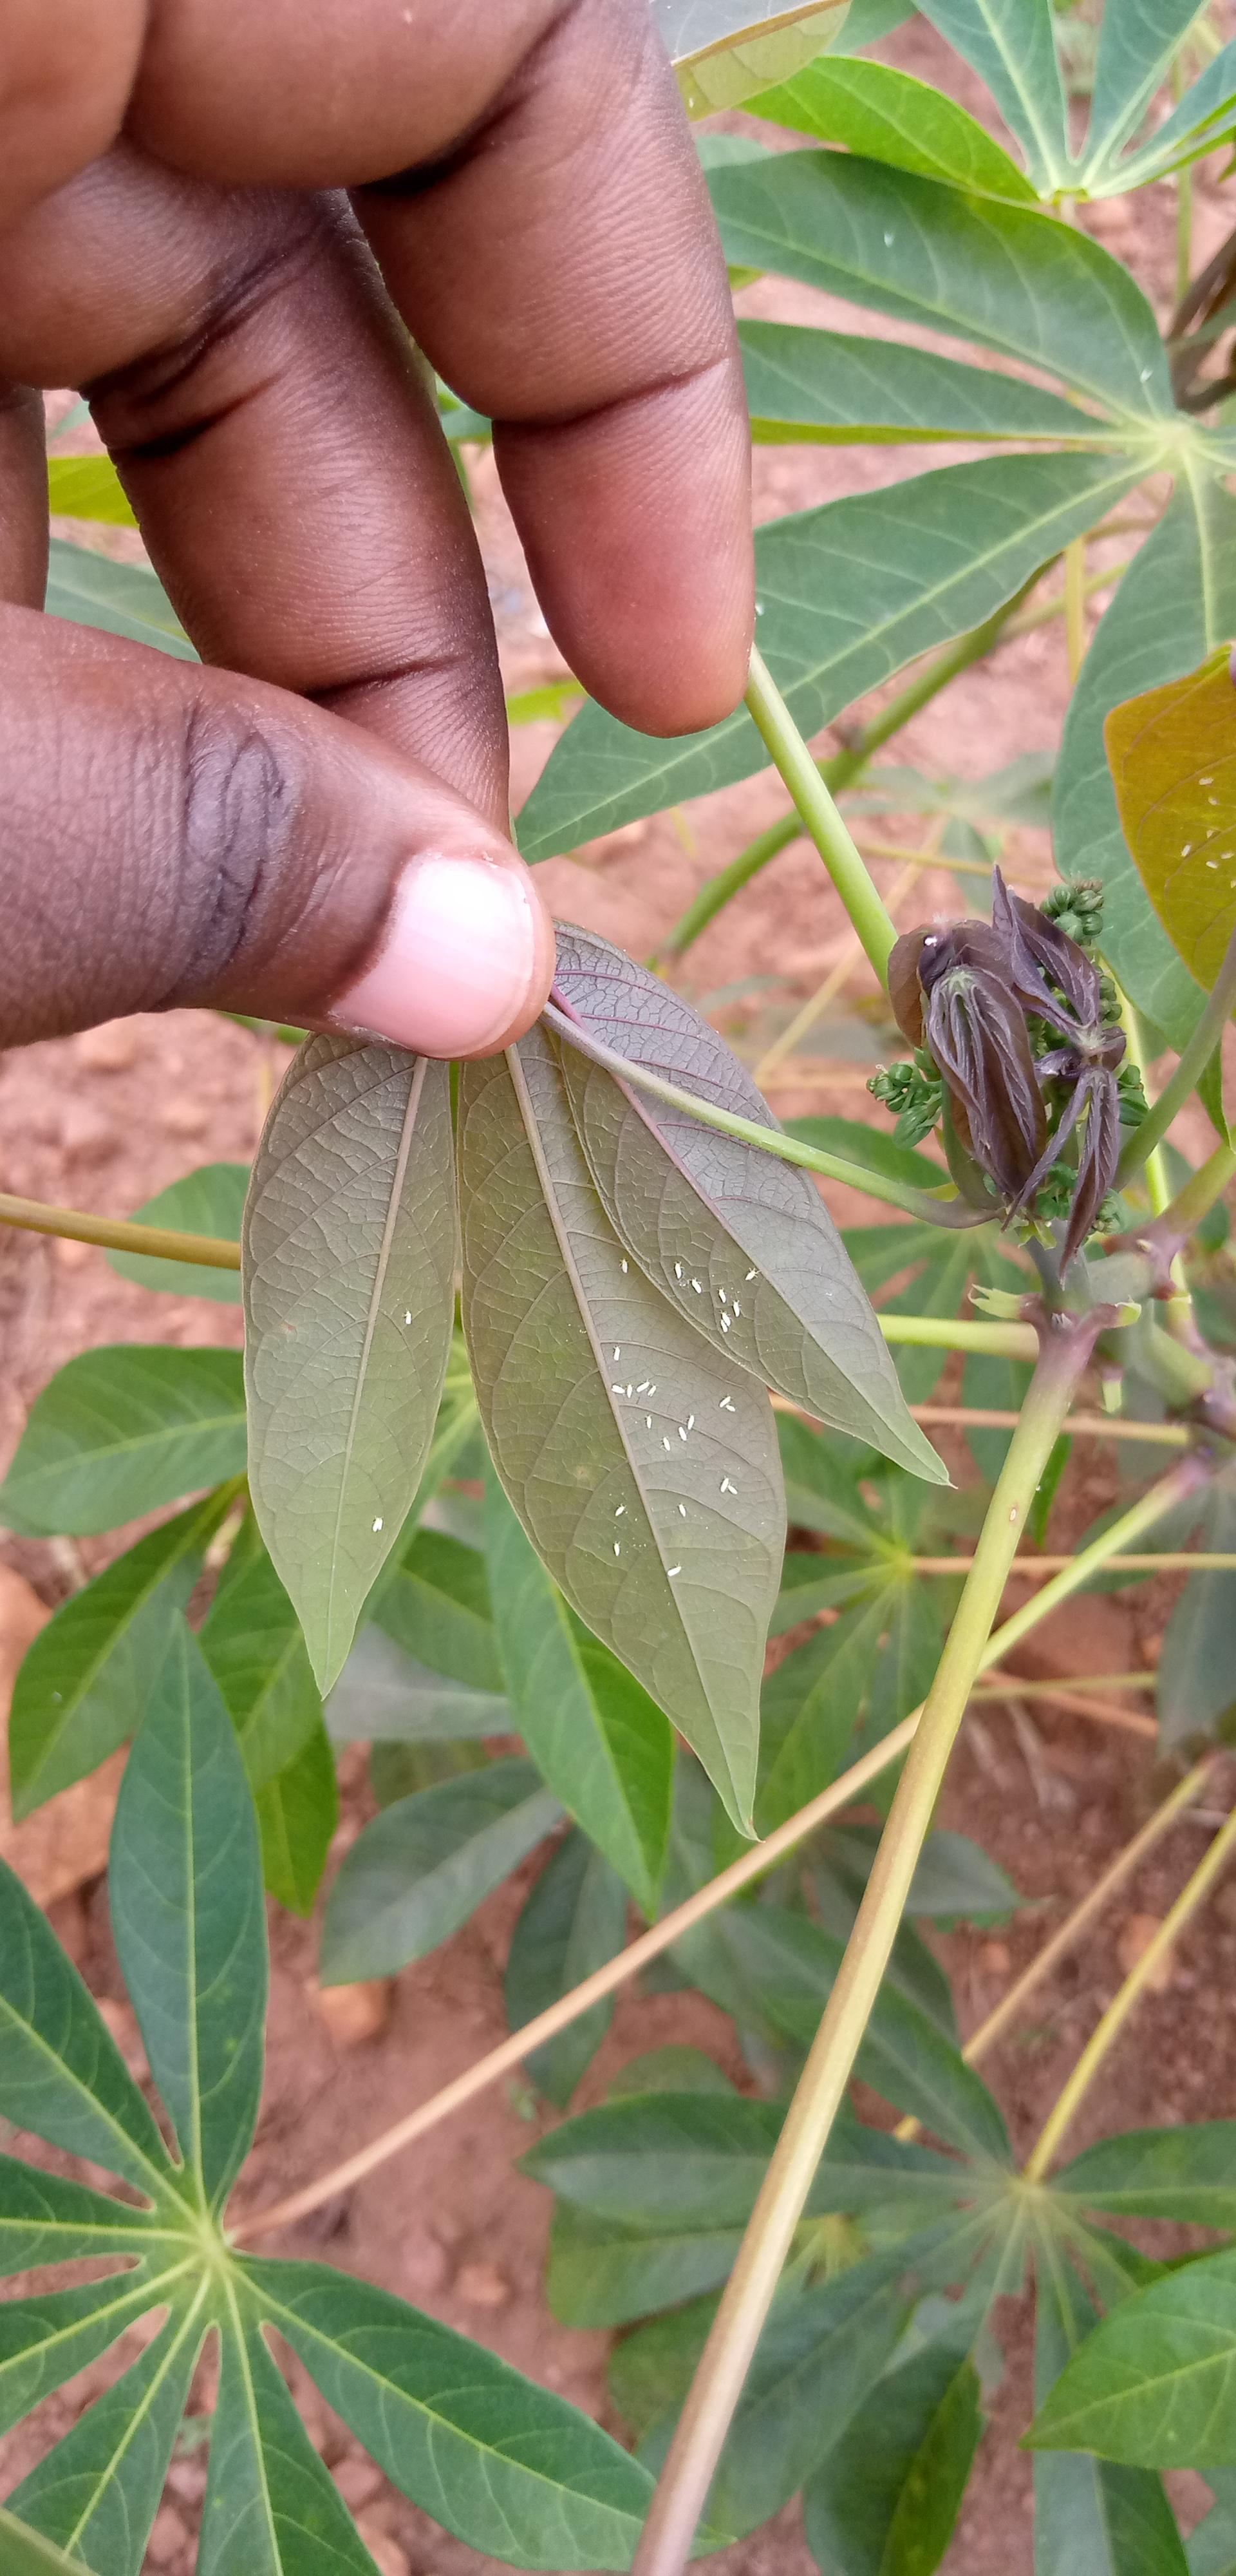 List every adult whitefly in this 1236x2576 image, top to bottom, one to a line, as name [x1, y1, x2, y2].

whitefly [1179, 842, 1192, 858]
whitefly [1203, 858, 1219, 872]
whitefly [618, 1256, 632, 1276]
whitefly [673, 1258, 684, 1281]
whitefly [742, 1267, 762, 1283]
whitefly [689, 1276, 704, 1296]
whitefly [716, 1286, 728, 1304]
whitefly [730, 1299, 744, 1319]
whitefly [401, 1307, 416, 1327]
whitefly [720, 1310, 733, 1328]
whitefly [719, 1318, 730, 1334]
whitefly [610, 1344, 622, 1363]
whitefly [625, 1379, 633, 1400]
whitefly [635, 1381, 650, 1395]
whitefly [610, 1382, 625, 1396]
whitefly [646, 1385, 657, 1398]
whitefly [718, 1393, 732, 1409]
whitefly [725, 1403, 736, 1414]
whitefly [686, 1411, 697, 1432]
whitefly [644, 1413, 653, 1430]
whitefly [677, 1424, 689, 1443]
whitefly [661, 1434, 673, 1453]
whitefly [718, 1475, 731, 1493]
whitefly [726, 1484, 740, 1496]
whitefly [612, 1502, 628, 1517]
whitefly [677, 1502, 689, 1520]
whitefly [370, 1517, 380, 1533]
whitefly [377, 1517, 383, 1531]
whitefly [611, 1539, 624, 1558]
whitefly [664, 1560, 683, 1580]